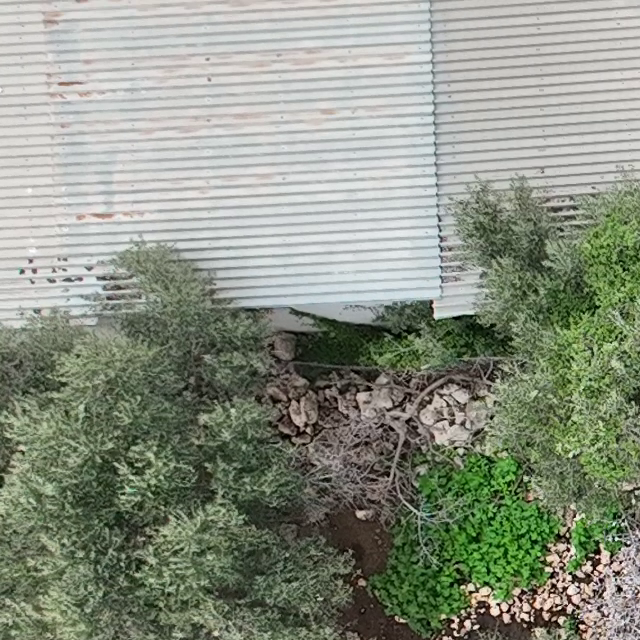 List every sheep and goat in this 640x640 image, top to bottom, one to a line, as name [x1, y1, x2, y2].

None